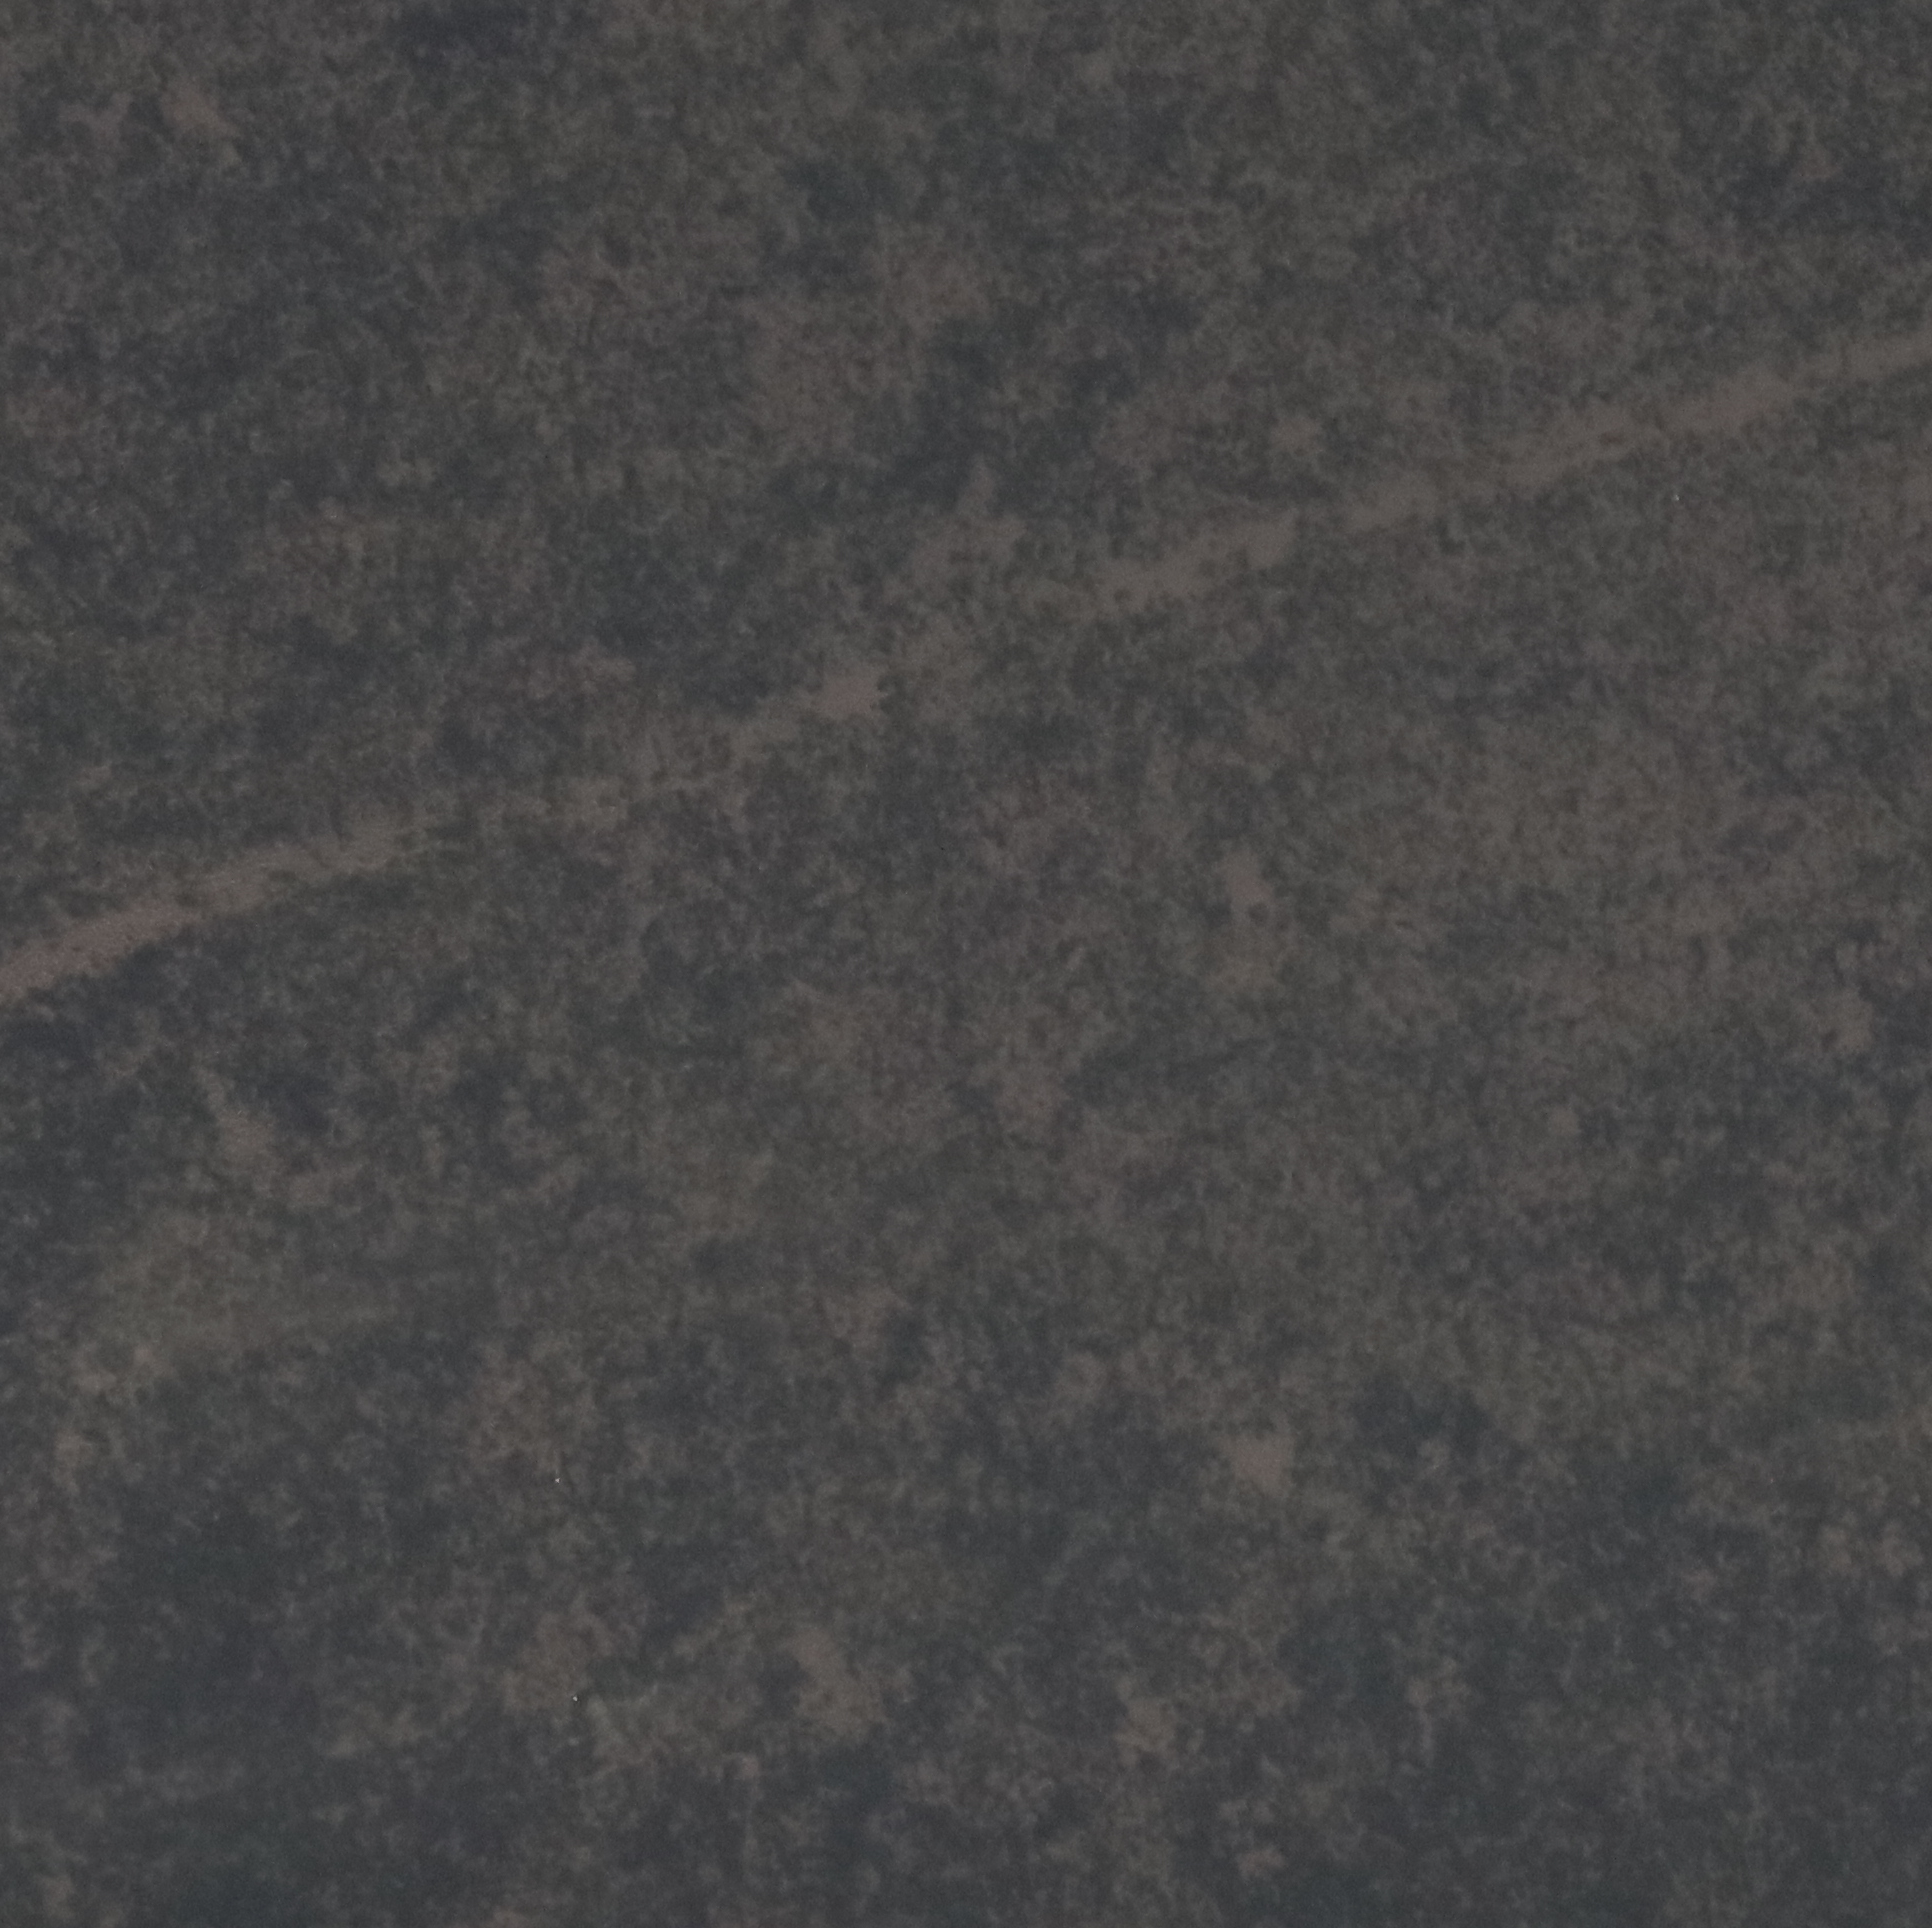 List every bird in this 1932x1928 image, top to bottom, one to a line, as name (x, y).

None